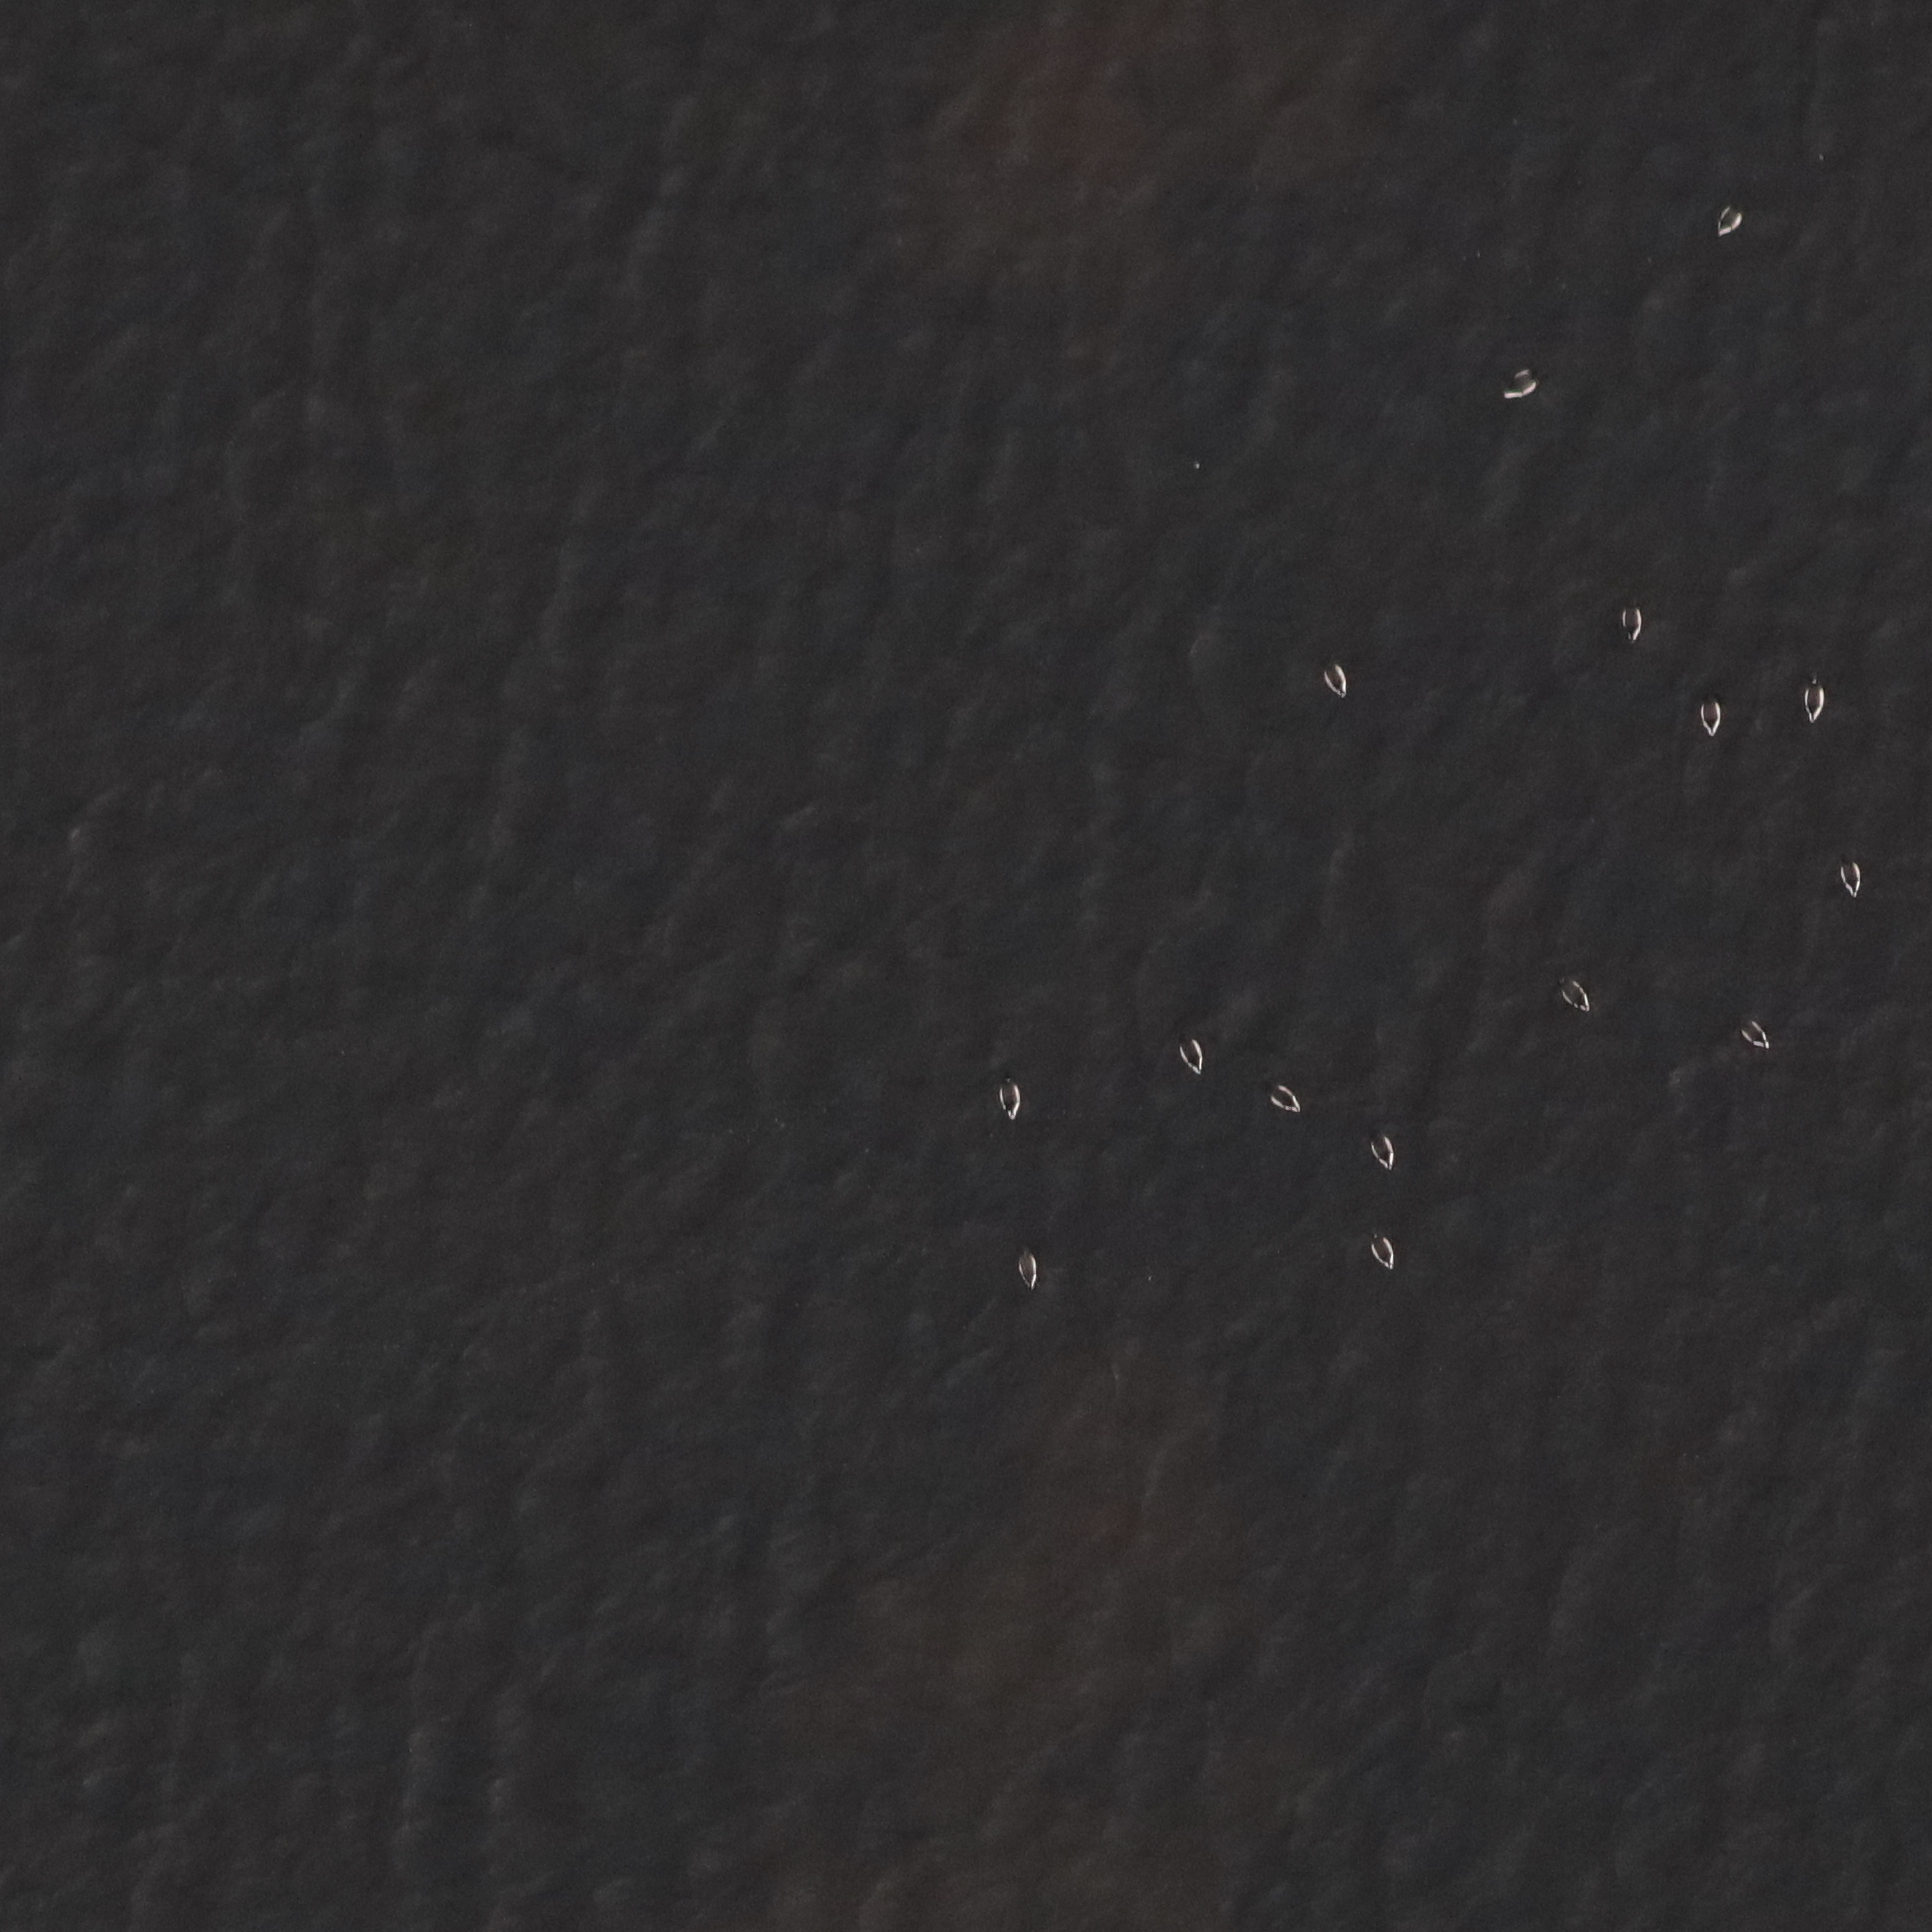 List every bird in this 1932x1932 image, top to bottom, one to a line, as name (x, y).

brant (1727, 220)
brant (1522, 385)
brant (1631, 622)
brant (1335, 678)
brant (1814, 699)
brant (1708, 714)
brant (1849, 877)
brant (1572, 992)
brant (1753, 1034)
brant (1190, 1054)
brant (1010, 1097)
brant (1282, 1097)
brant (1380, 1148)
brant (1382, 1249)
brant (1028, 1268)